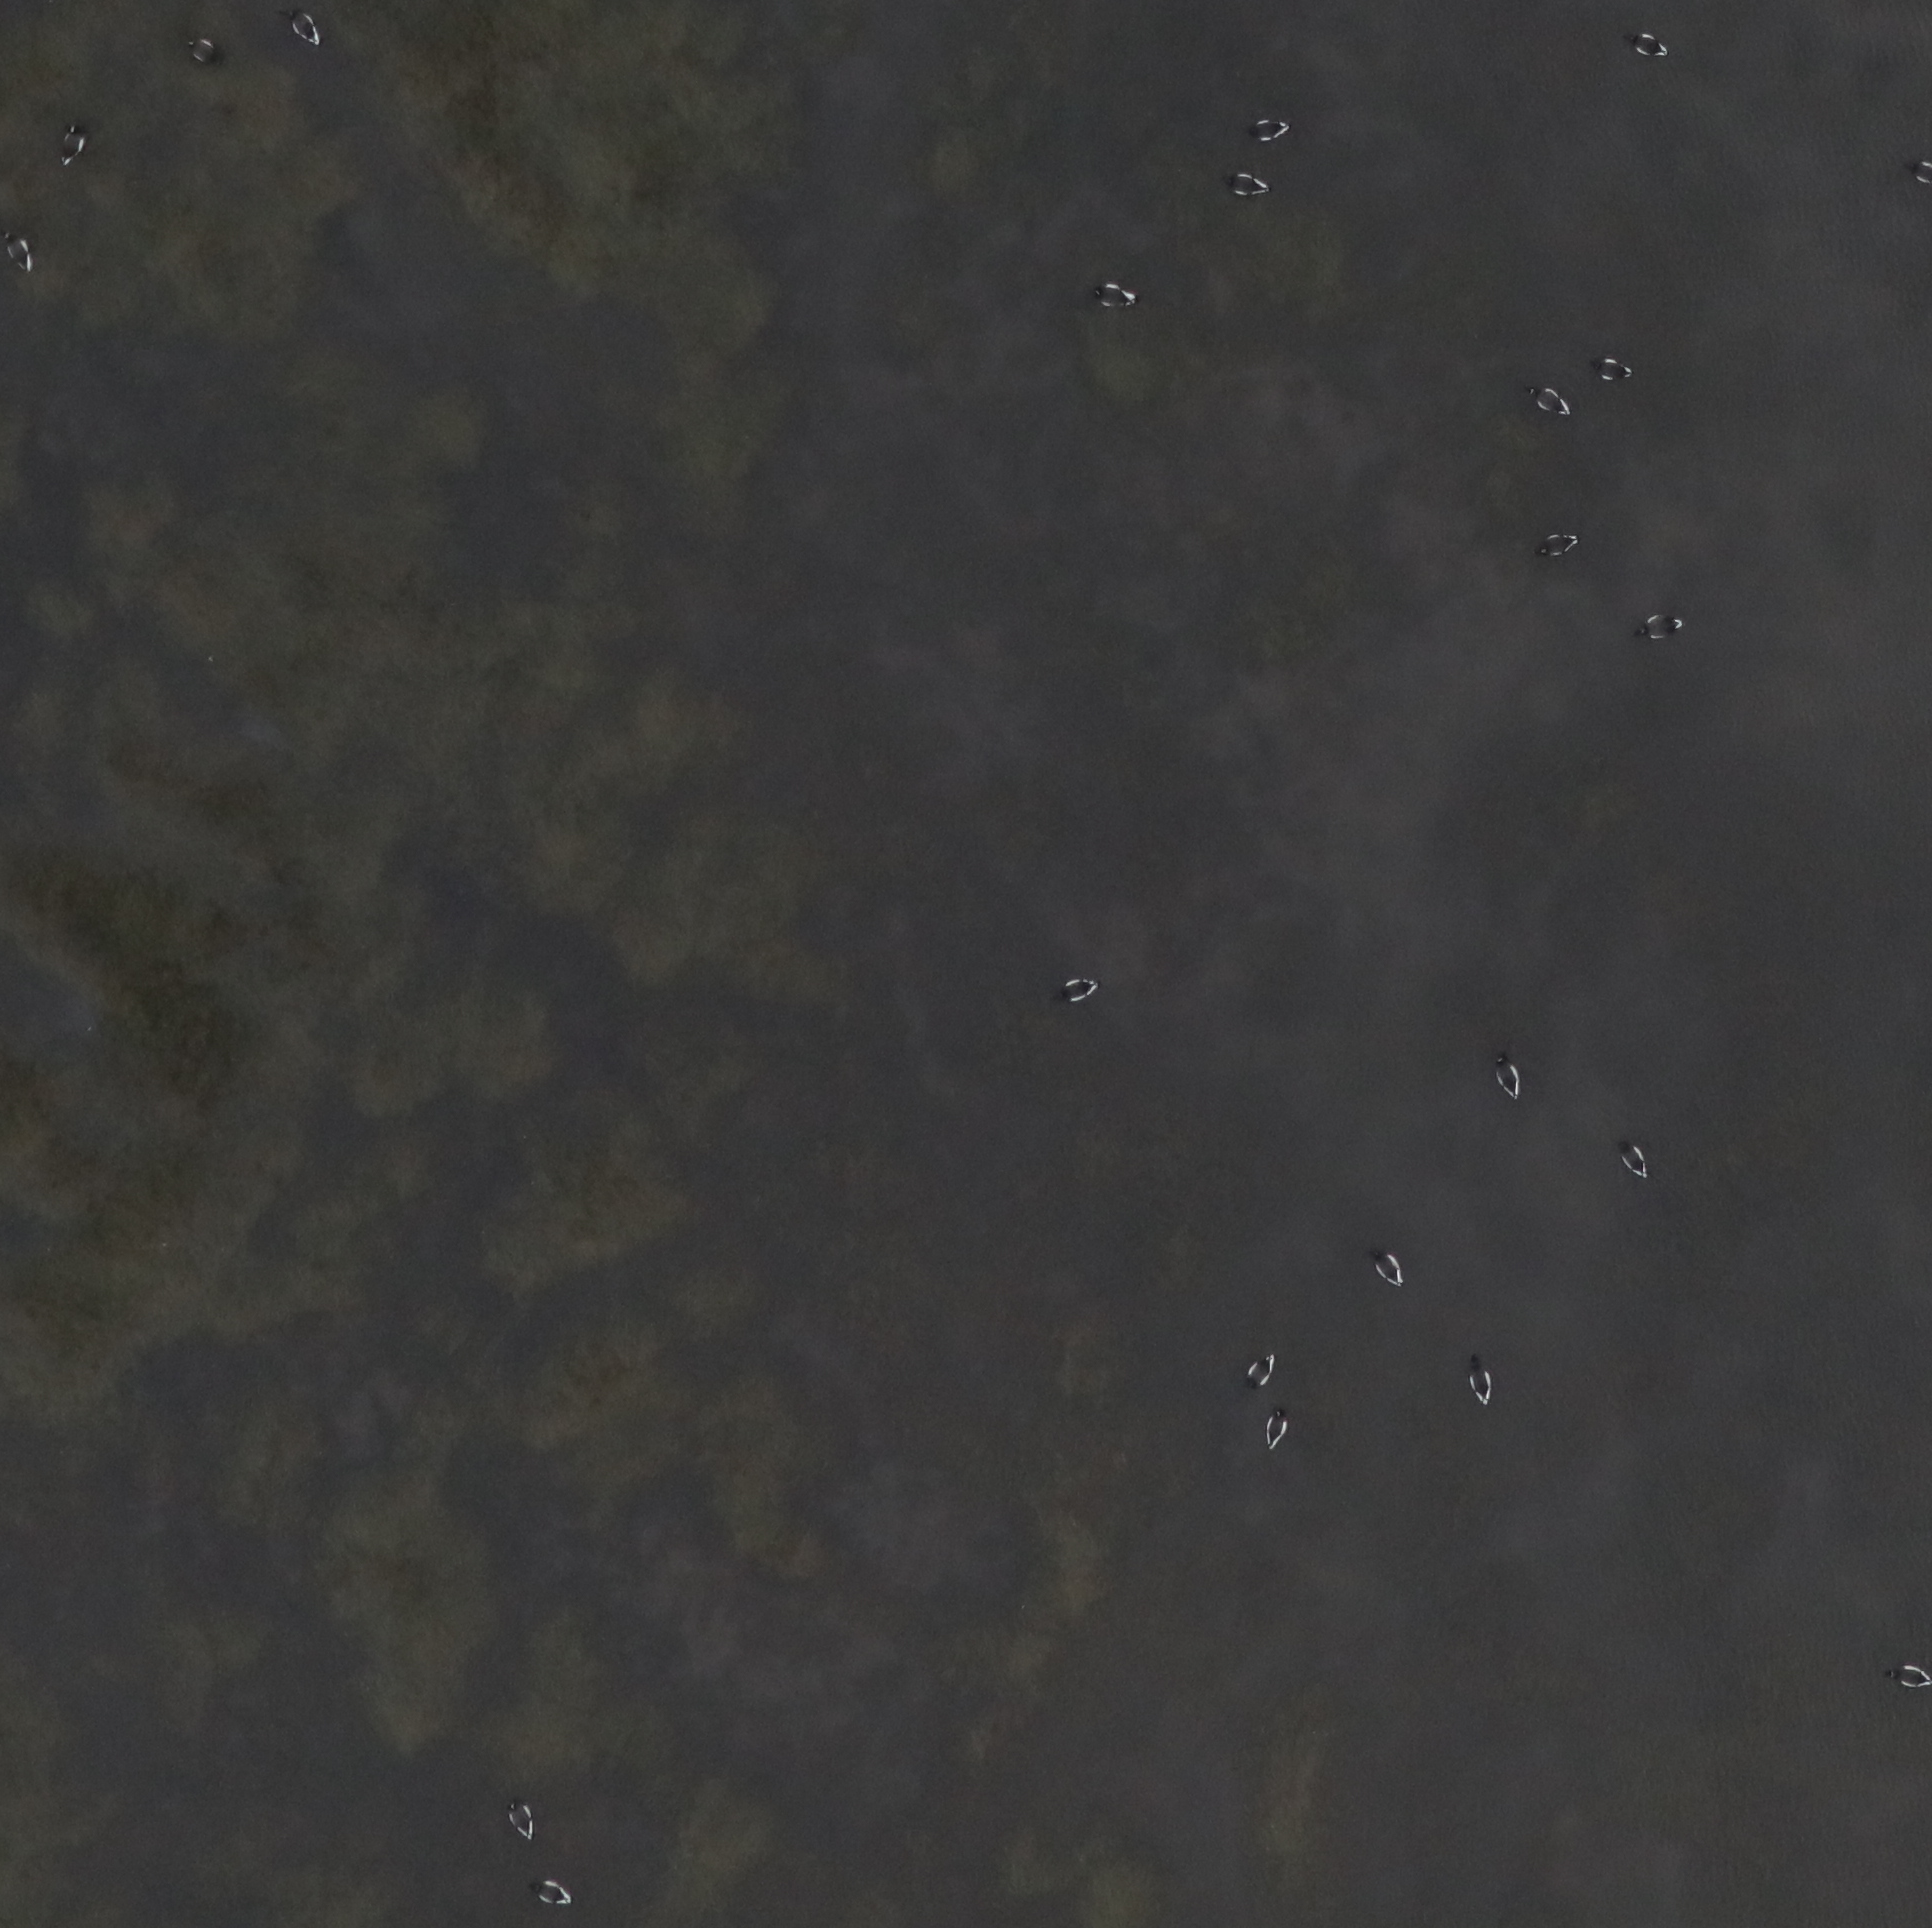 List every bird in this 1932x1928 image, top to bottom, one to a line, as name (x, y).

brant (305, 28)
brant (1650, 46)
brant (204, 51)
brant (1270, 131)
brant (74, 145)
brant (1931, 174)
brant (1247, 184)
brant (20, 253)
brant (1113, 298)
brant (1613, 369)
brant (1549, 399)
brant (1559, 544)
brant (1659, 627)
brant (1071, 985)
brant (1509, 1076)
brant (1628, 1156)
brant (1385, 1269)
brant (1259, 1371)
brant (1481, 1383)
brant (1277, 1427)
brant (1911, 1675)
brant (523, 1819)
brant (550, 1892)